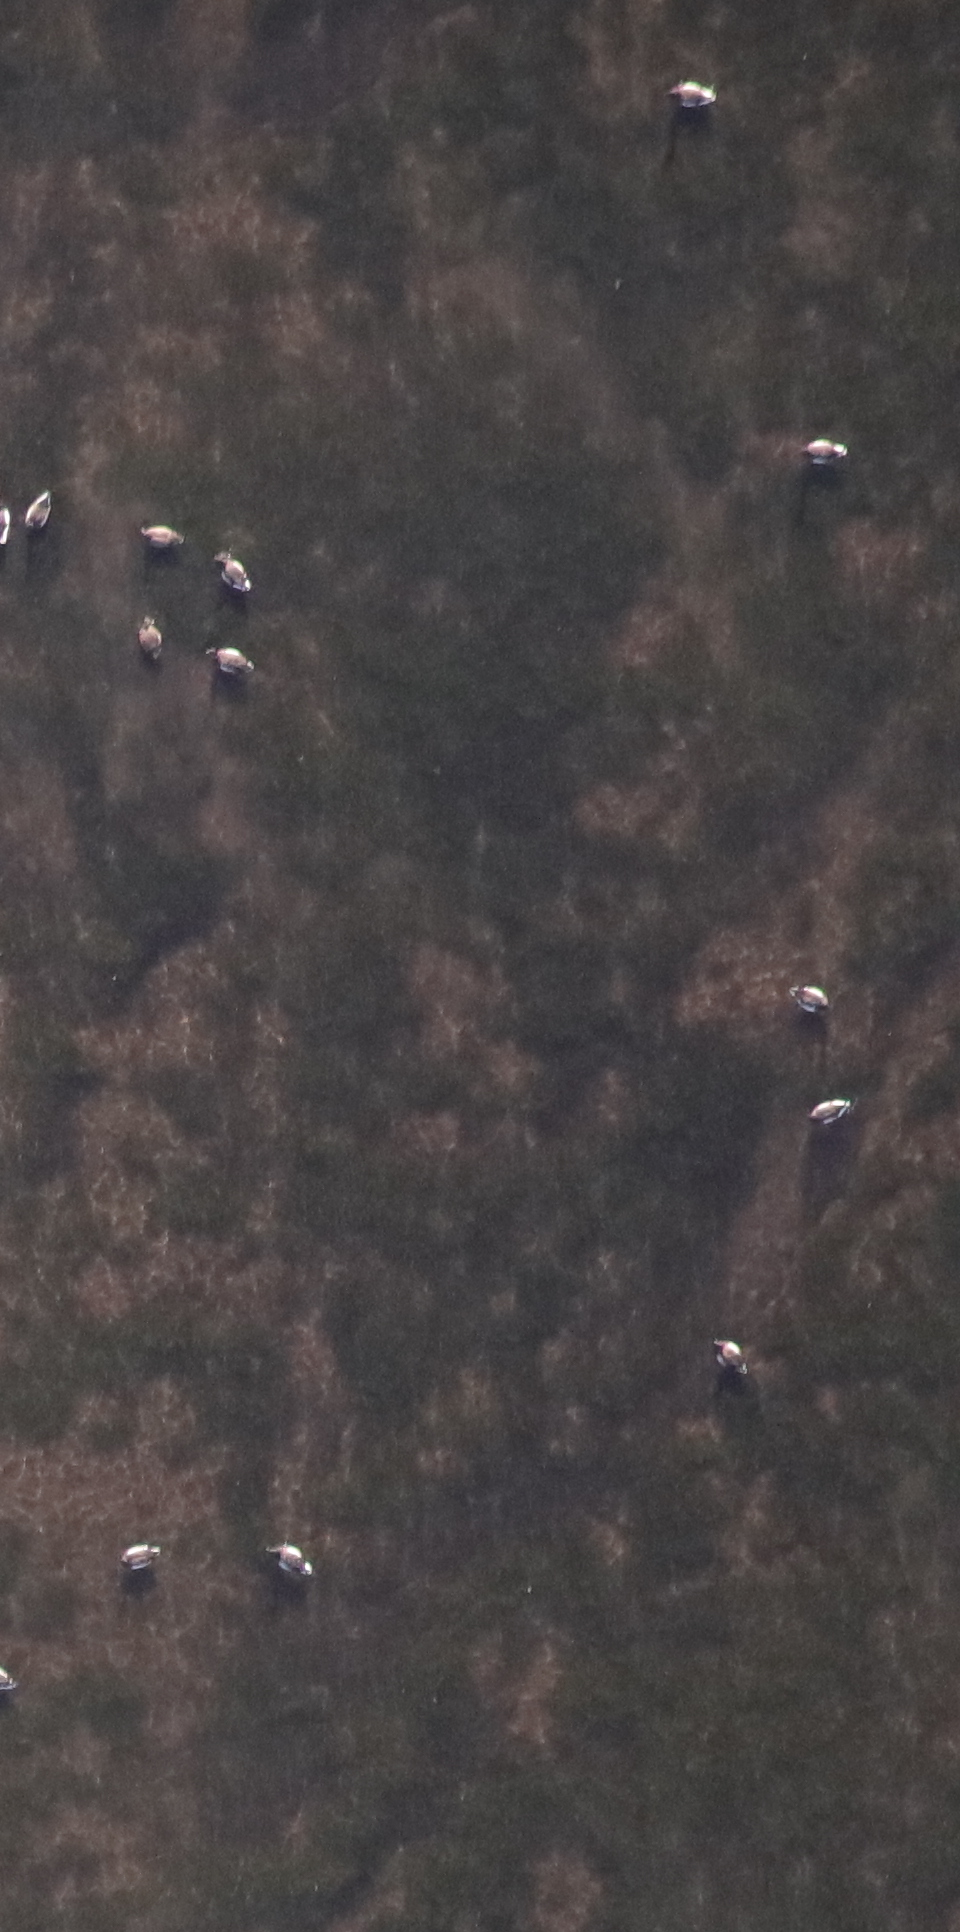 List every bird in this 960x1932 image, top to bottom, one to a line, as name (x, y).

brant (690, 96)
brant (822, 453)
brant (38, 513)
brant (160, 538)
brant (232, 573)
brant (149, 639)
brant (231, 662)
brant (810, 998)
brant (826, 1112)
brant (730, 1358)
brant (140, 1557)
brant (290, 1558)